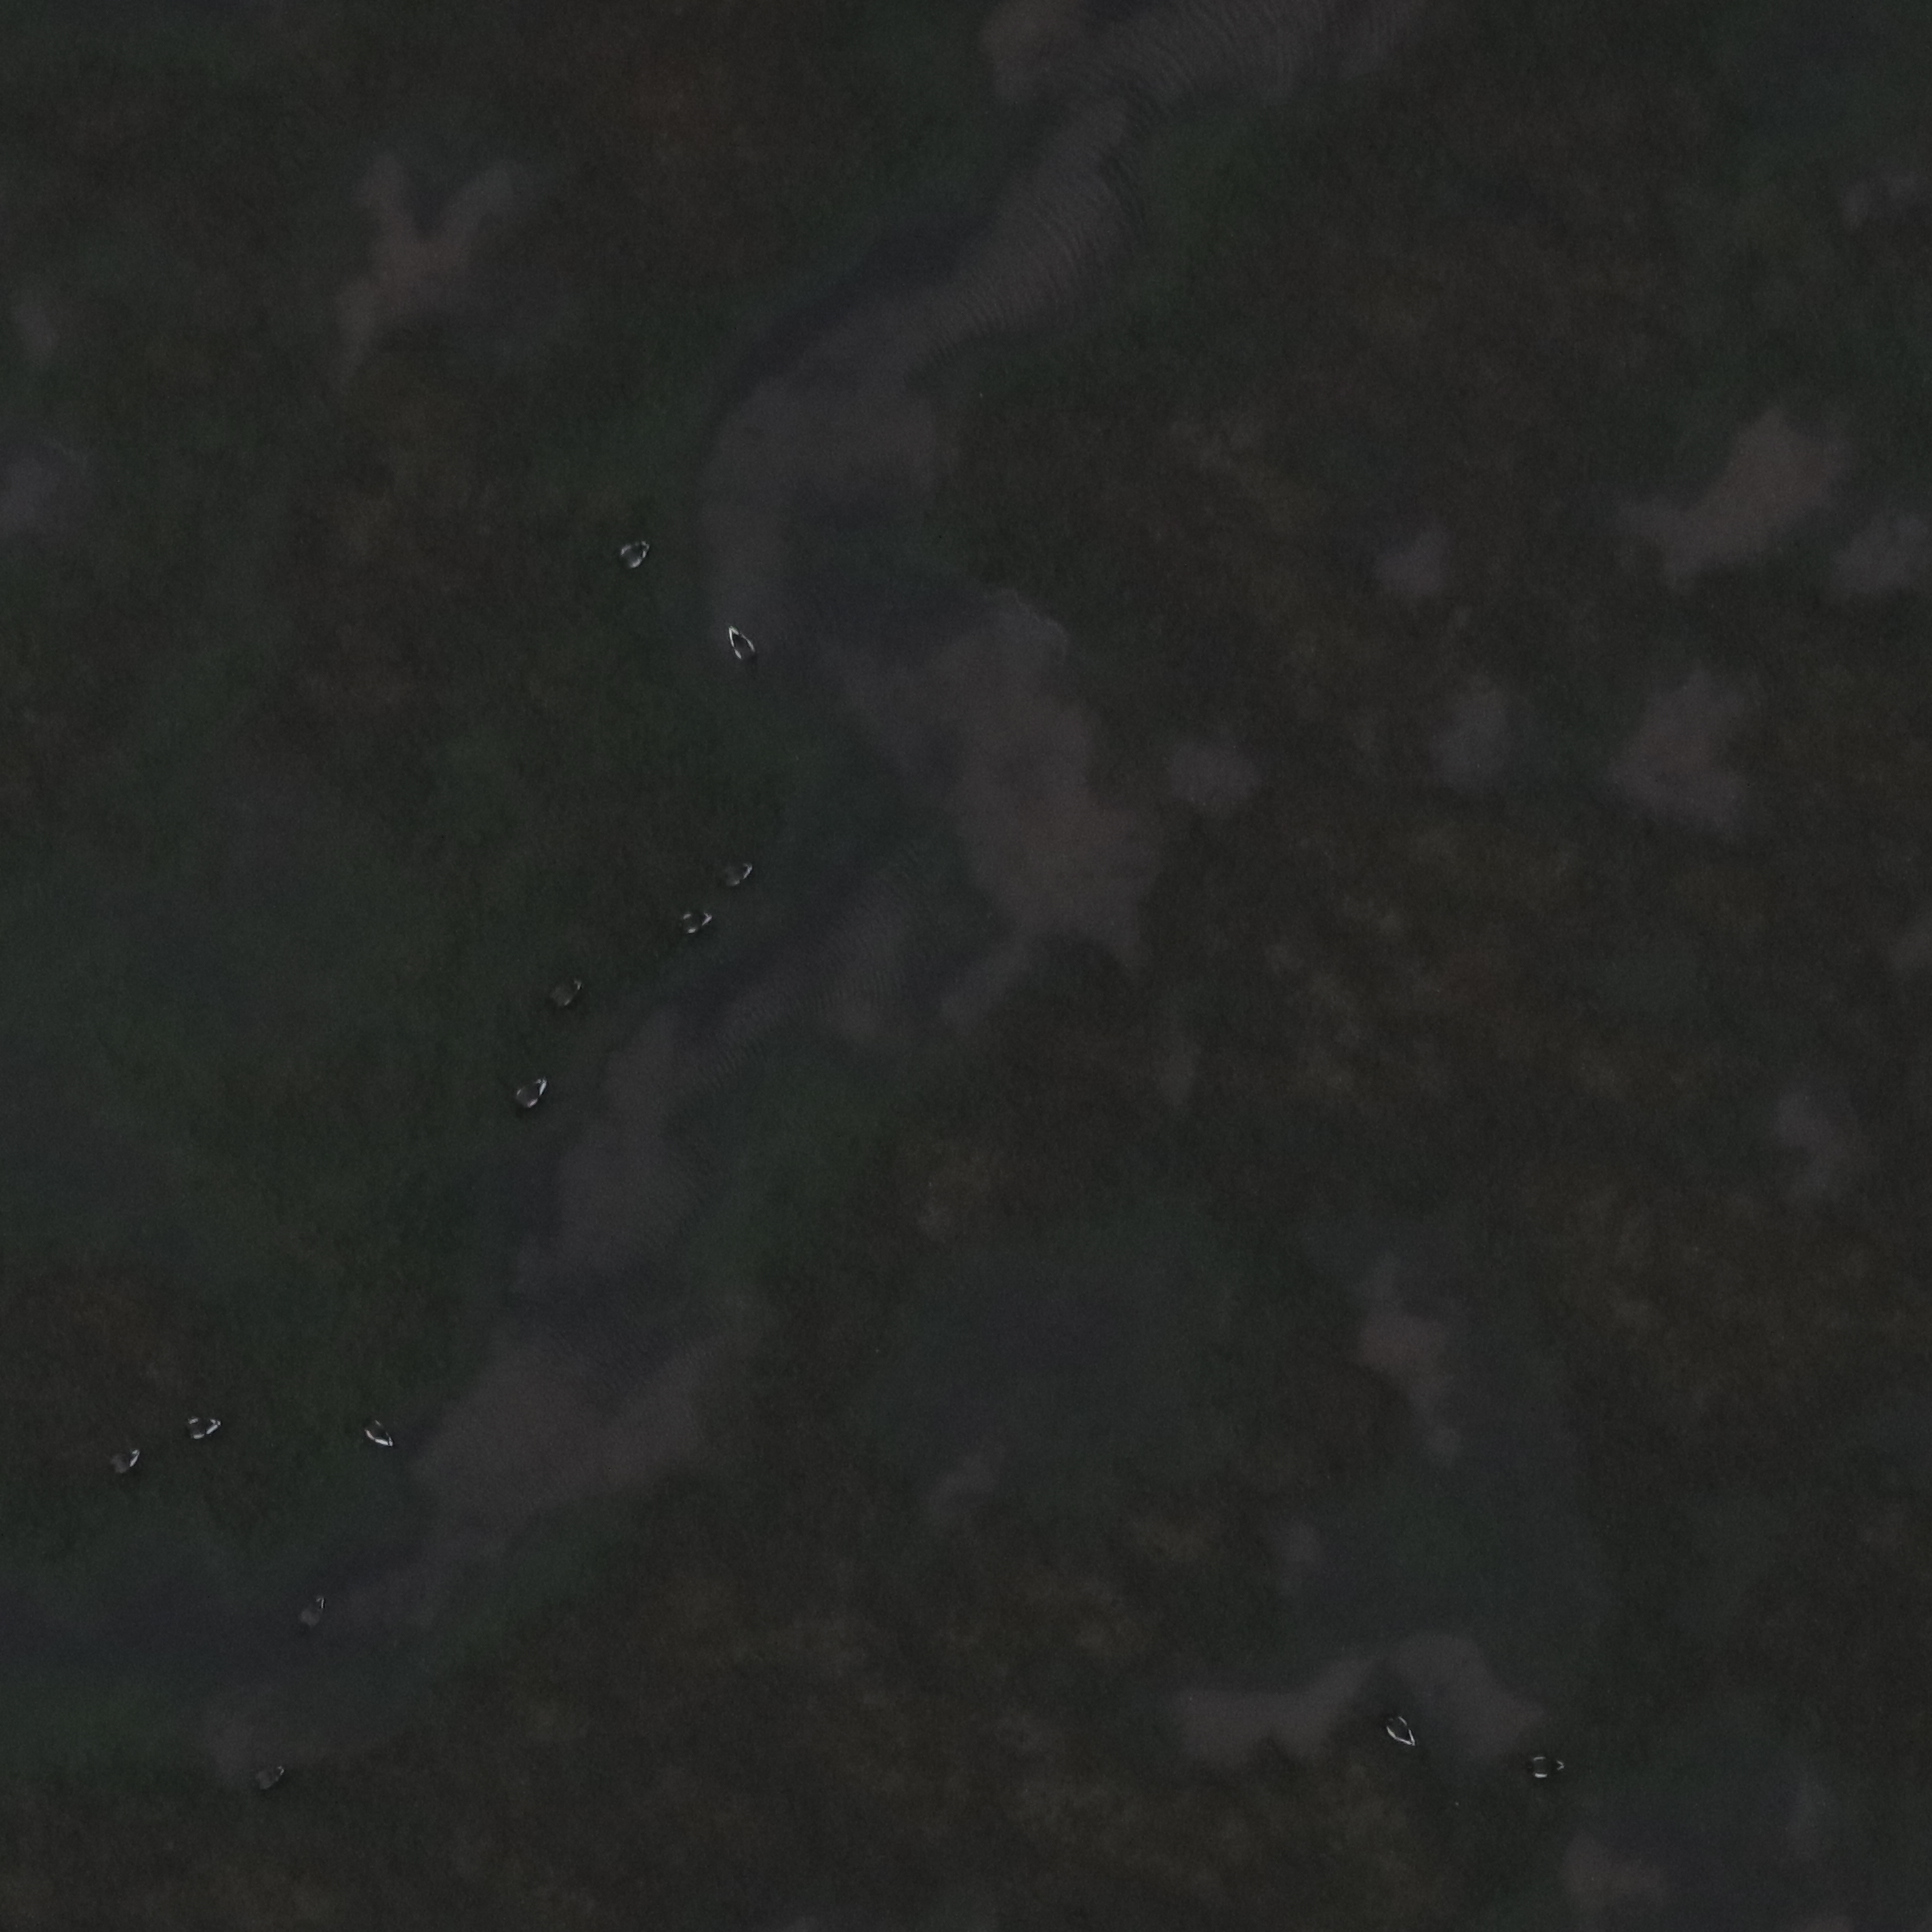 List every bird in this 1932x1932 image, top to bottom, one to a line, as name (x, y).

brant (636, 555)
brant (744, 647)
brant (734, 876)
brant (691, 919)
brant (567, 995)
brant (529, 1095)
brant (201, 1430)
brant (378, 1431)
brant (122, 1462)
brant (311, 1615)
brant (1399, 1730)
brant (1542, 1767)
brant (264, 1778)